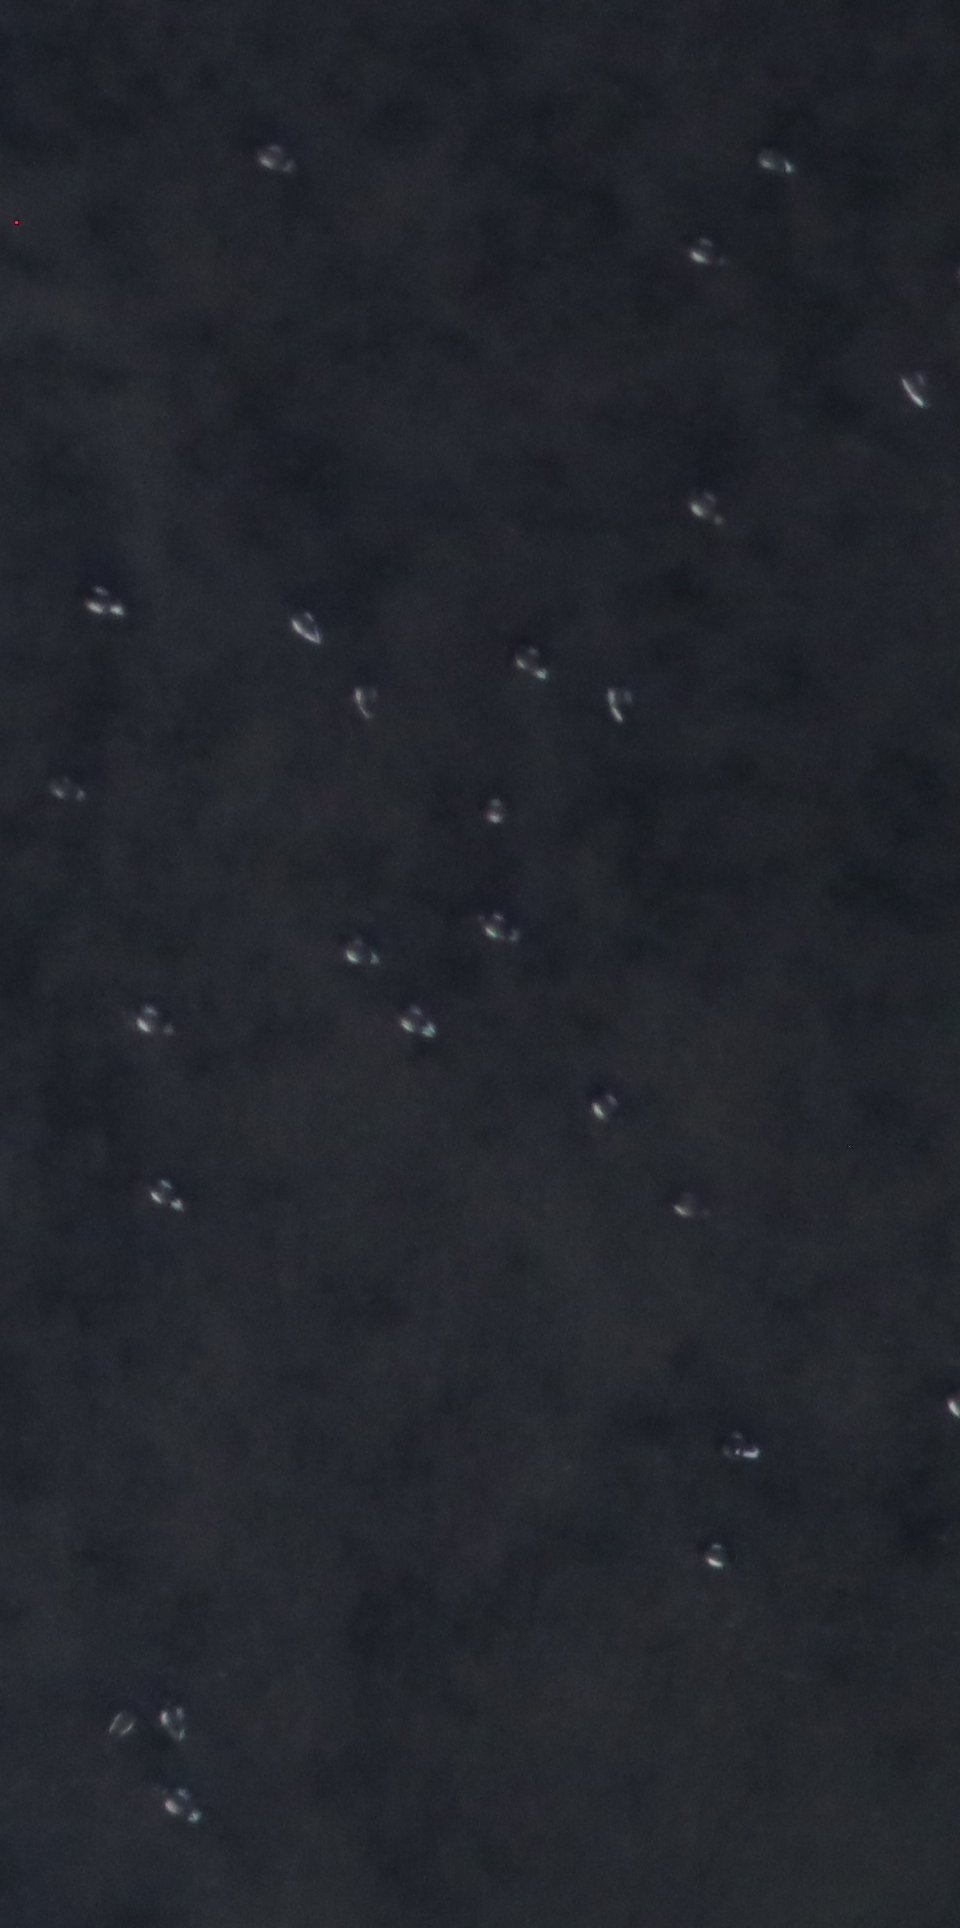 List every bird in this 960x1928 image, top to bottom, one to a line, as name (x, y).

brant (273, 156)
brant (776, 161)
brant (708, 250)
brant (915, 387)
brant (706, 505)
brant (102, 601)
brant (302, 623)
brant (528, 660)
brant (364, 699)
brant (624, 701)
brant (65, 790)
brant (498, 804)
brant (501, 925)
brant (365, 955)
brant (152, 1020)
brant (417, 1022)
brant (604, 1100)
brant (165, 1194)
brant (687, 1205)
brant (735, 1444)
brant (719, 1554)
brant (172, 1720)
brant (118, 1726)
brant (183, 1805)